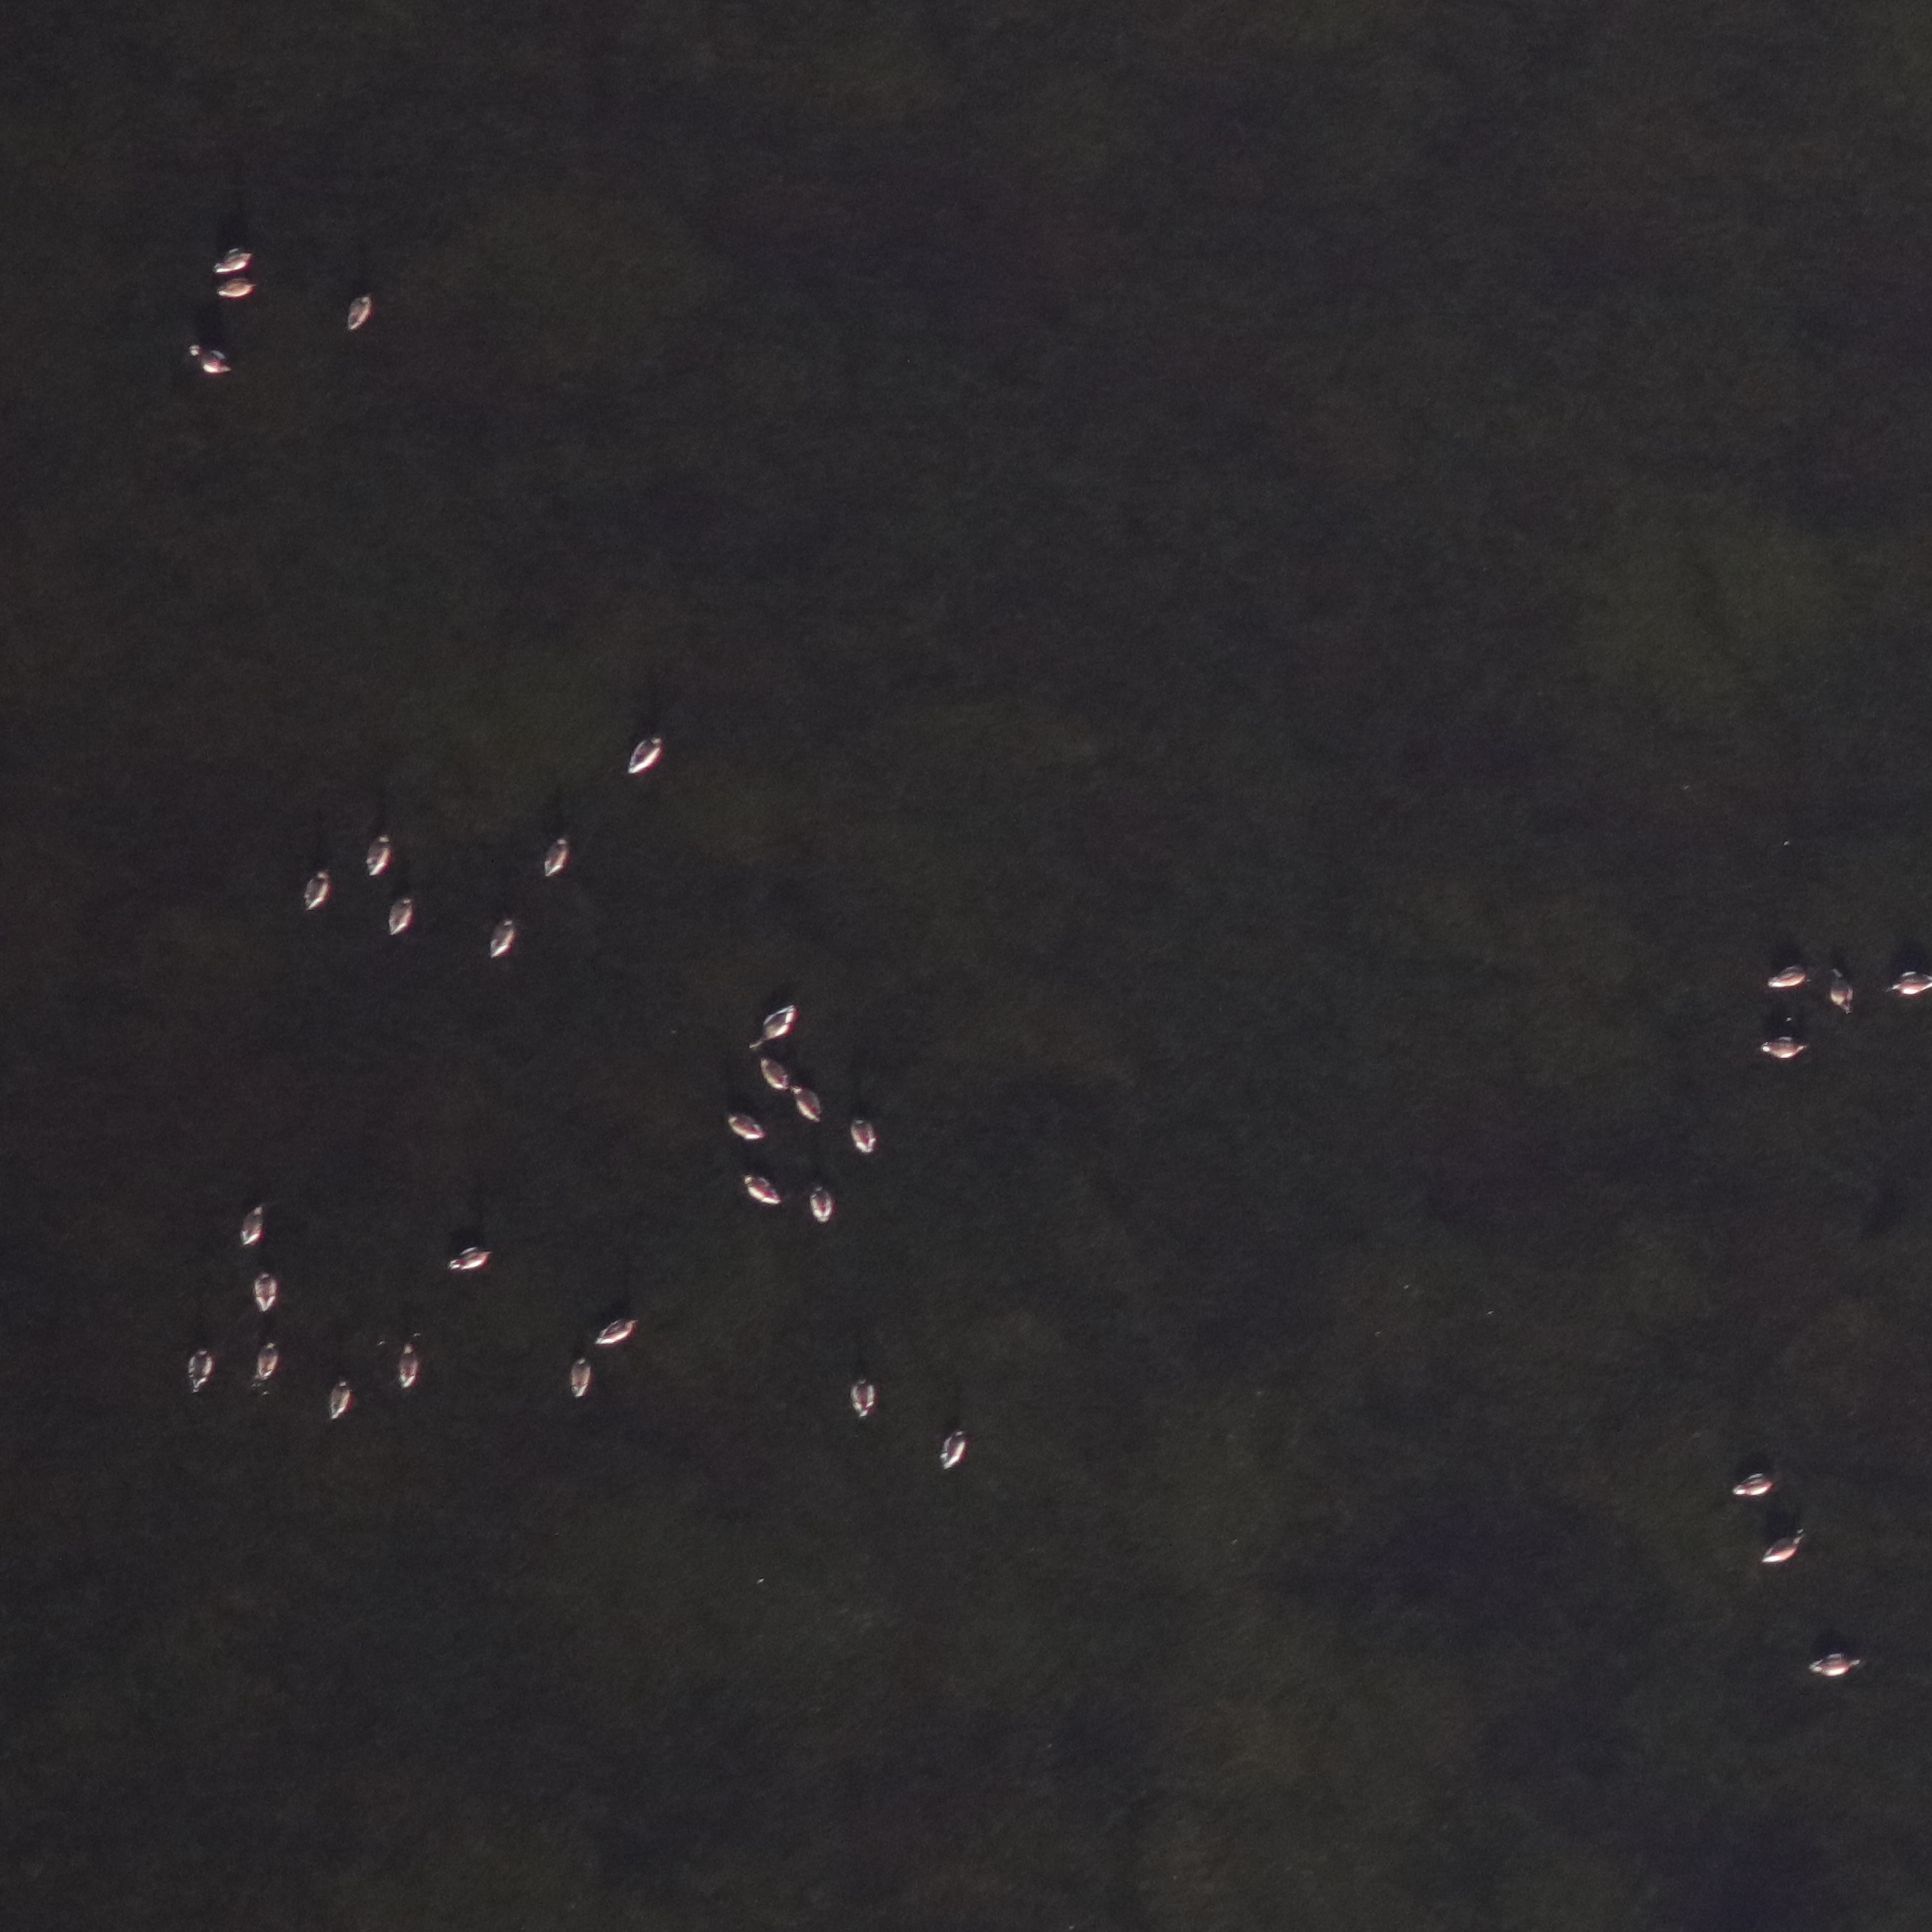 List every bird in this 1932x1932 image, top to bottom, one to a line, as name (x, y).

brant (241, 256)
brant (244, 298)
brant (361, 311)
brant (213, 359)
brant (646, 753)
brant (378, 853)
brant (558, 854)
brant (317, 888)
brant (401, 914)
brant (502, 936)
brant (1789, 976)
brant (1912, 981)
brant (1839, 995)
brant (777, 1024)
brant (1785, 1047)
brant (776, 1074)
brant (806, 1099)
brant (747, 1123)
brant (864, 1134)
brant (764, 1189)
brant (823, 1204)
brant (252, 1228)
brant (471, 1258)
brant (267, 1291)
brant (617, 1331)
brant (269, 1362)
brant (405, 1364)
brant (200, 1368)
brant (580, 1377)
brant (862, 1395)
brant (340, 1398)
brant (953, 1448)
brant (1755, 1485)
brant (1780, 1551)
brant (1836, 1666)